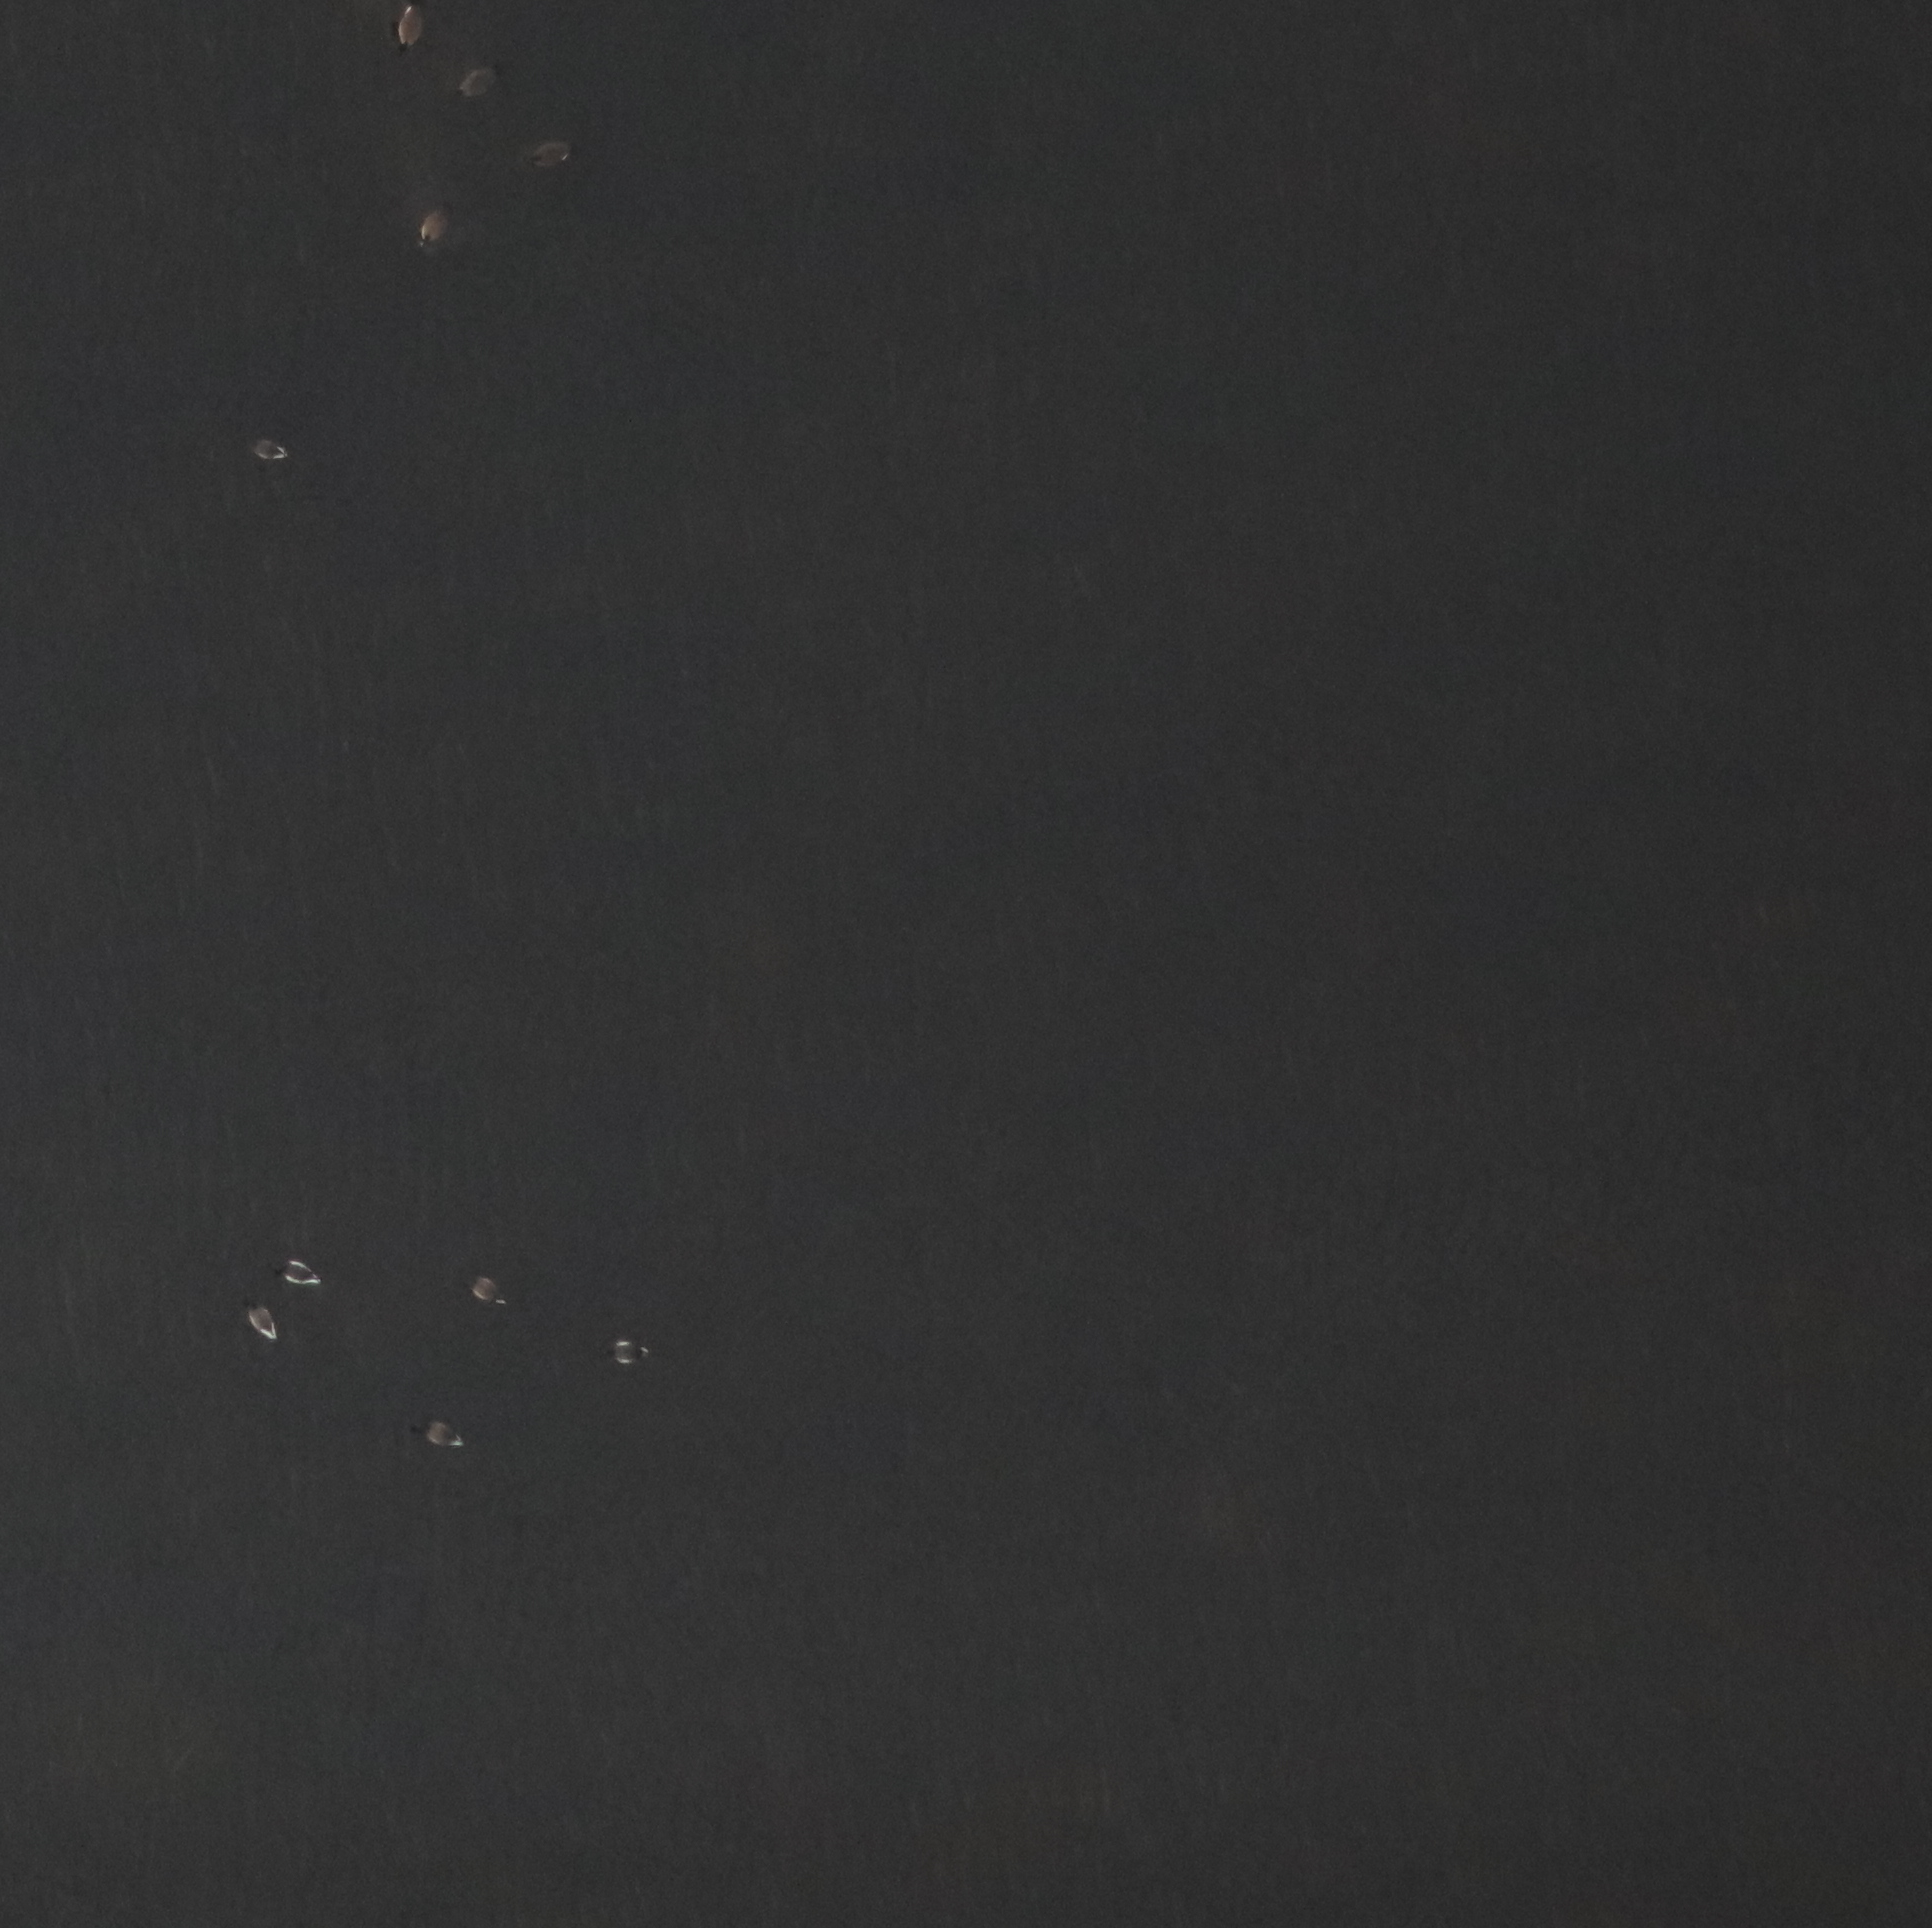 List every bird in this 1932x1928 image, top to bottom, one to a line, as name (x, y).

Canada goose (410, 26)
Canada goose (477, 81)
Canada goose (551, 154)
Canada goose (434, 227)
brant (265, 448)
brant (297, 1272)
brant (488, 1290)
brant (259, 1318)
brant (627, 1352)
brant (441, 1433)